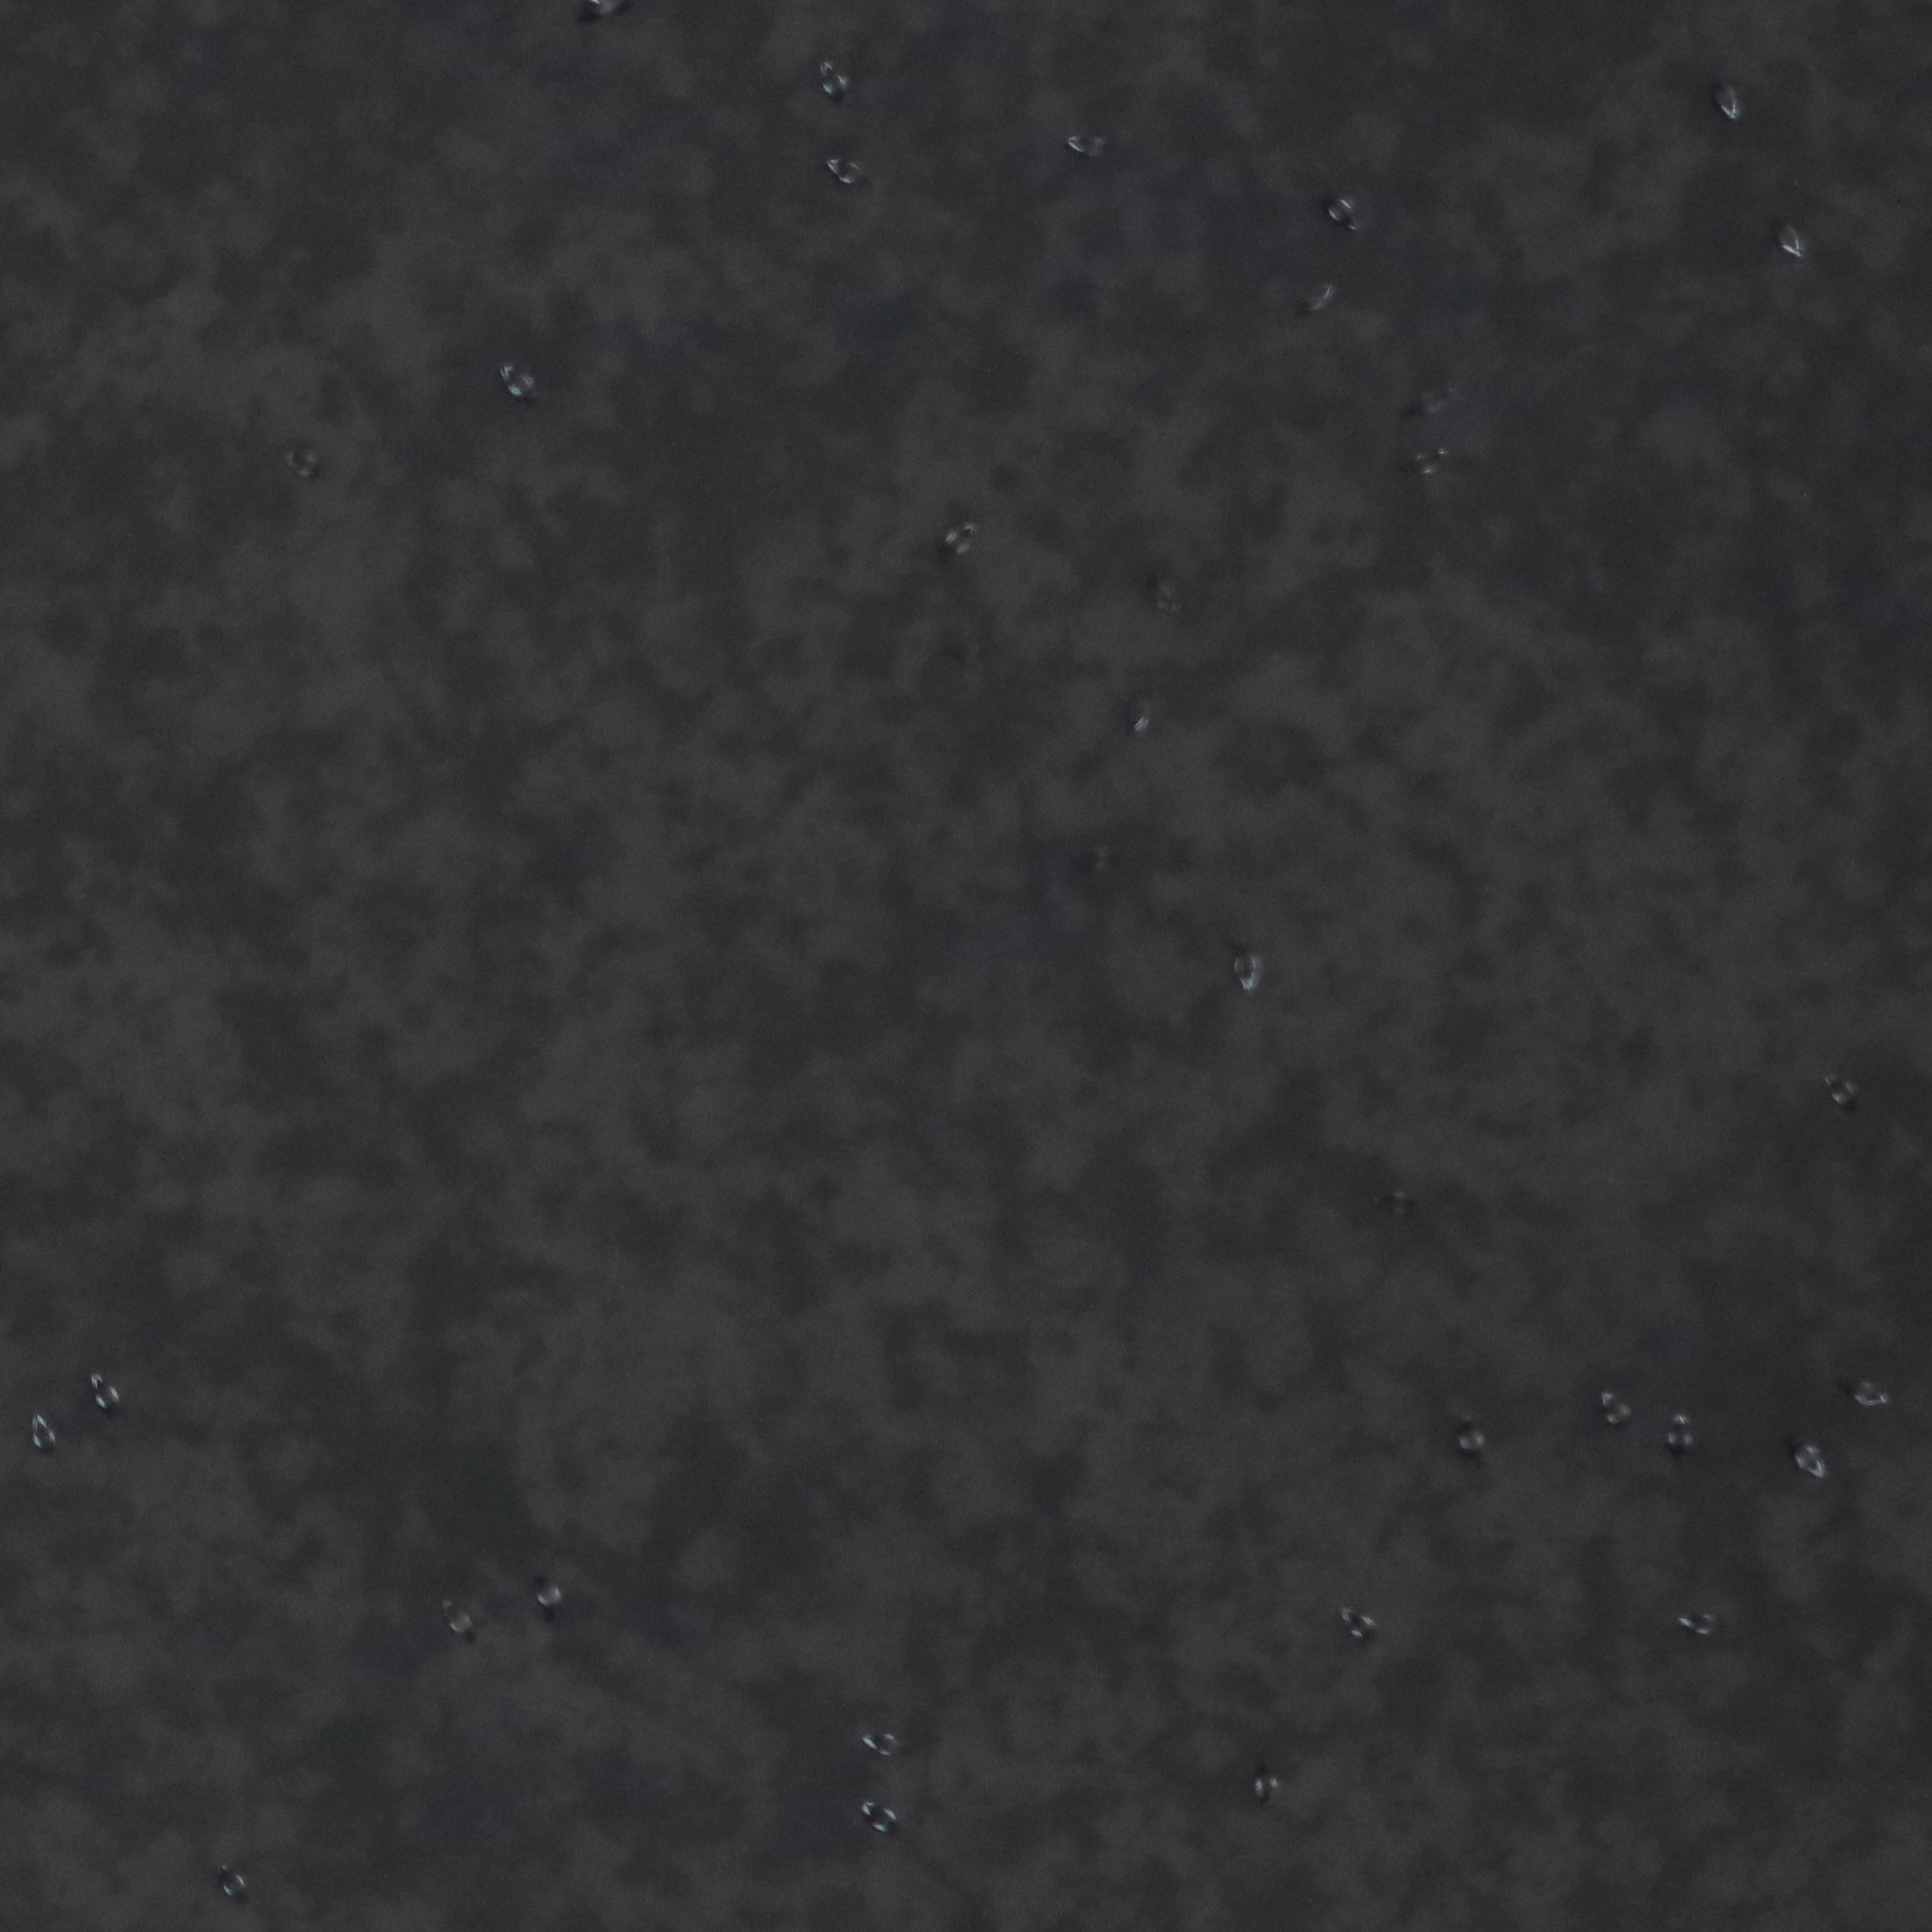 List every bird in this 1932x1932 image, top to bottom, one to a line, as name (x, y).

brant (833, 84)
brant (1728, 102)
brant (1084, 142)
brant (847, 171)
brant (1342, 210)
brant (1786, 238)
brant (1319, 300)
brant (521, 381)
brant (1429, 391)
brant (1429, 462)
brant (958, 543)
brant (1166, 586)
brant (1129, 701)
brant (1248, 964)
brant (1837, 1081)
brant (1397, 1203)
brant (1866, 1392)
brant (105, 1393)
brant (1616, 1410)
brant (1466, 1433)
brant (44, 1435)
brant (1678, 1437)
brant (1809, 1456)
brant (550, 1595)
brant (454, 1609)
brant (1359, 1623)
brant (1705, 1624)
brant (878, 1742)
brant (1265, 1780)
brant (882, 1816)
brant (230, 1883)